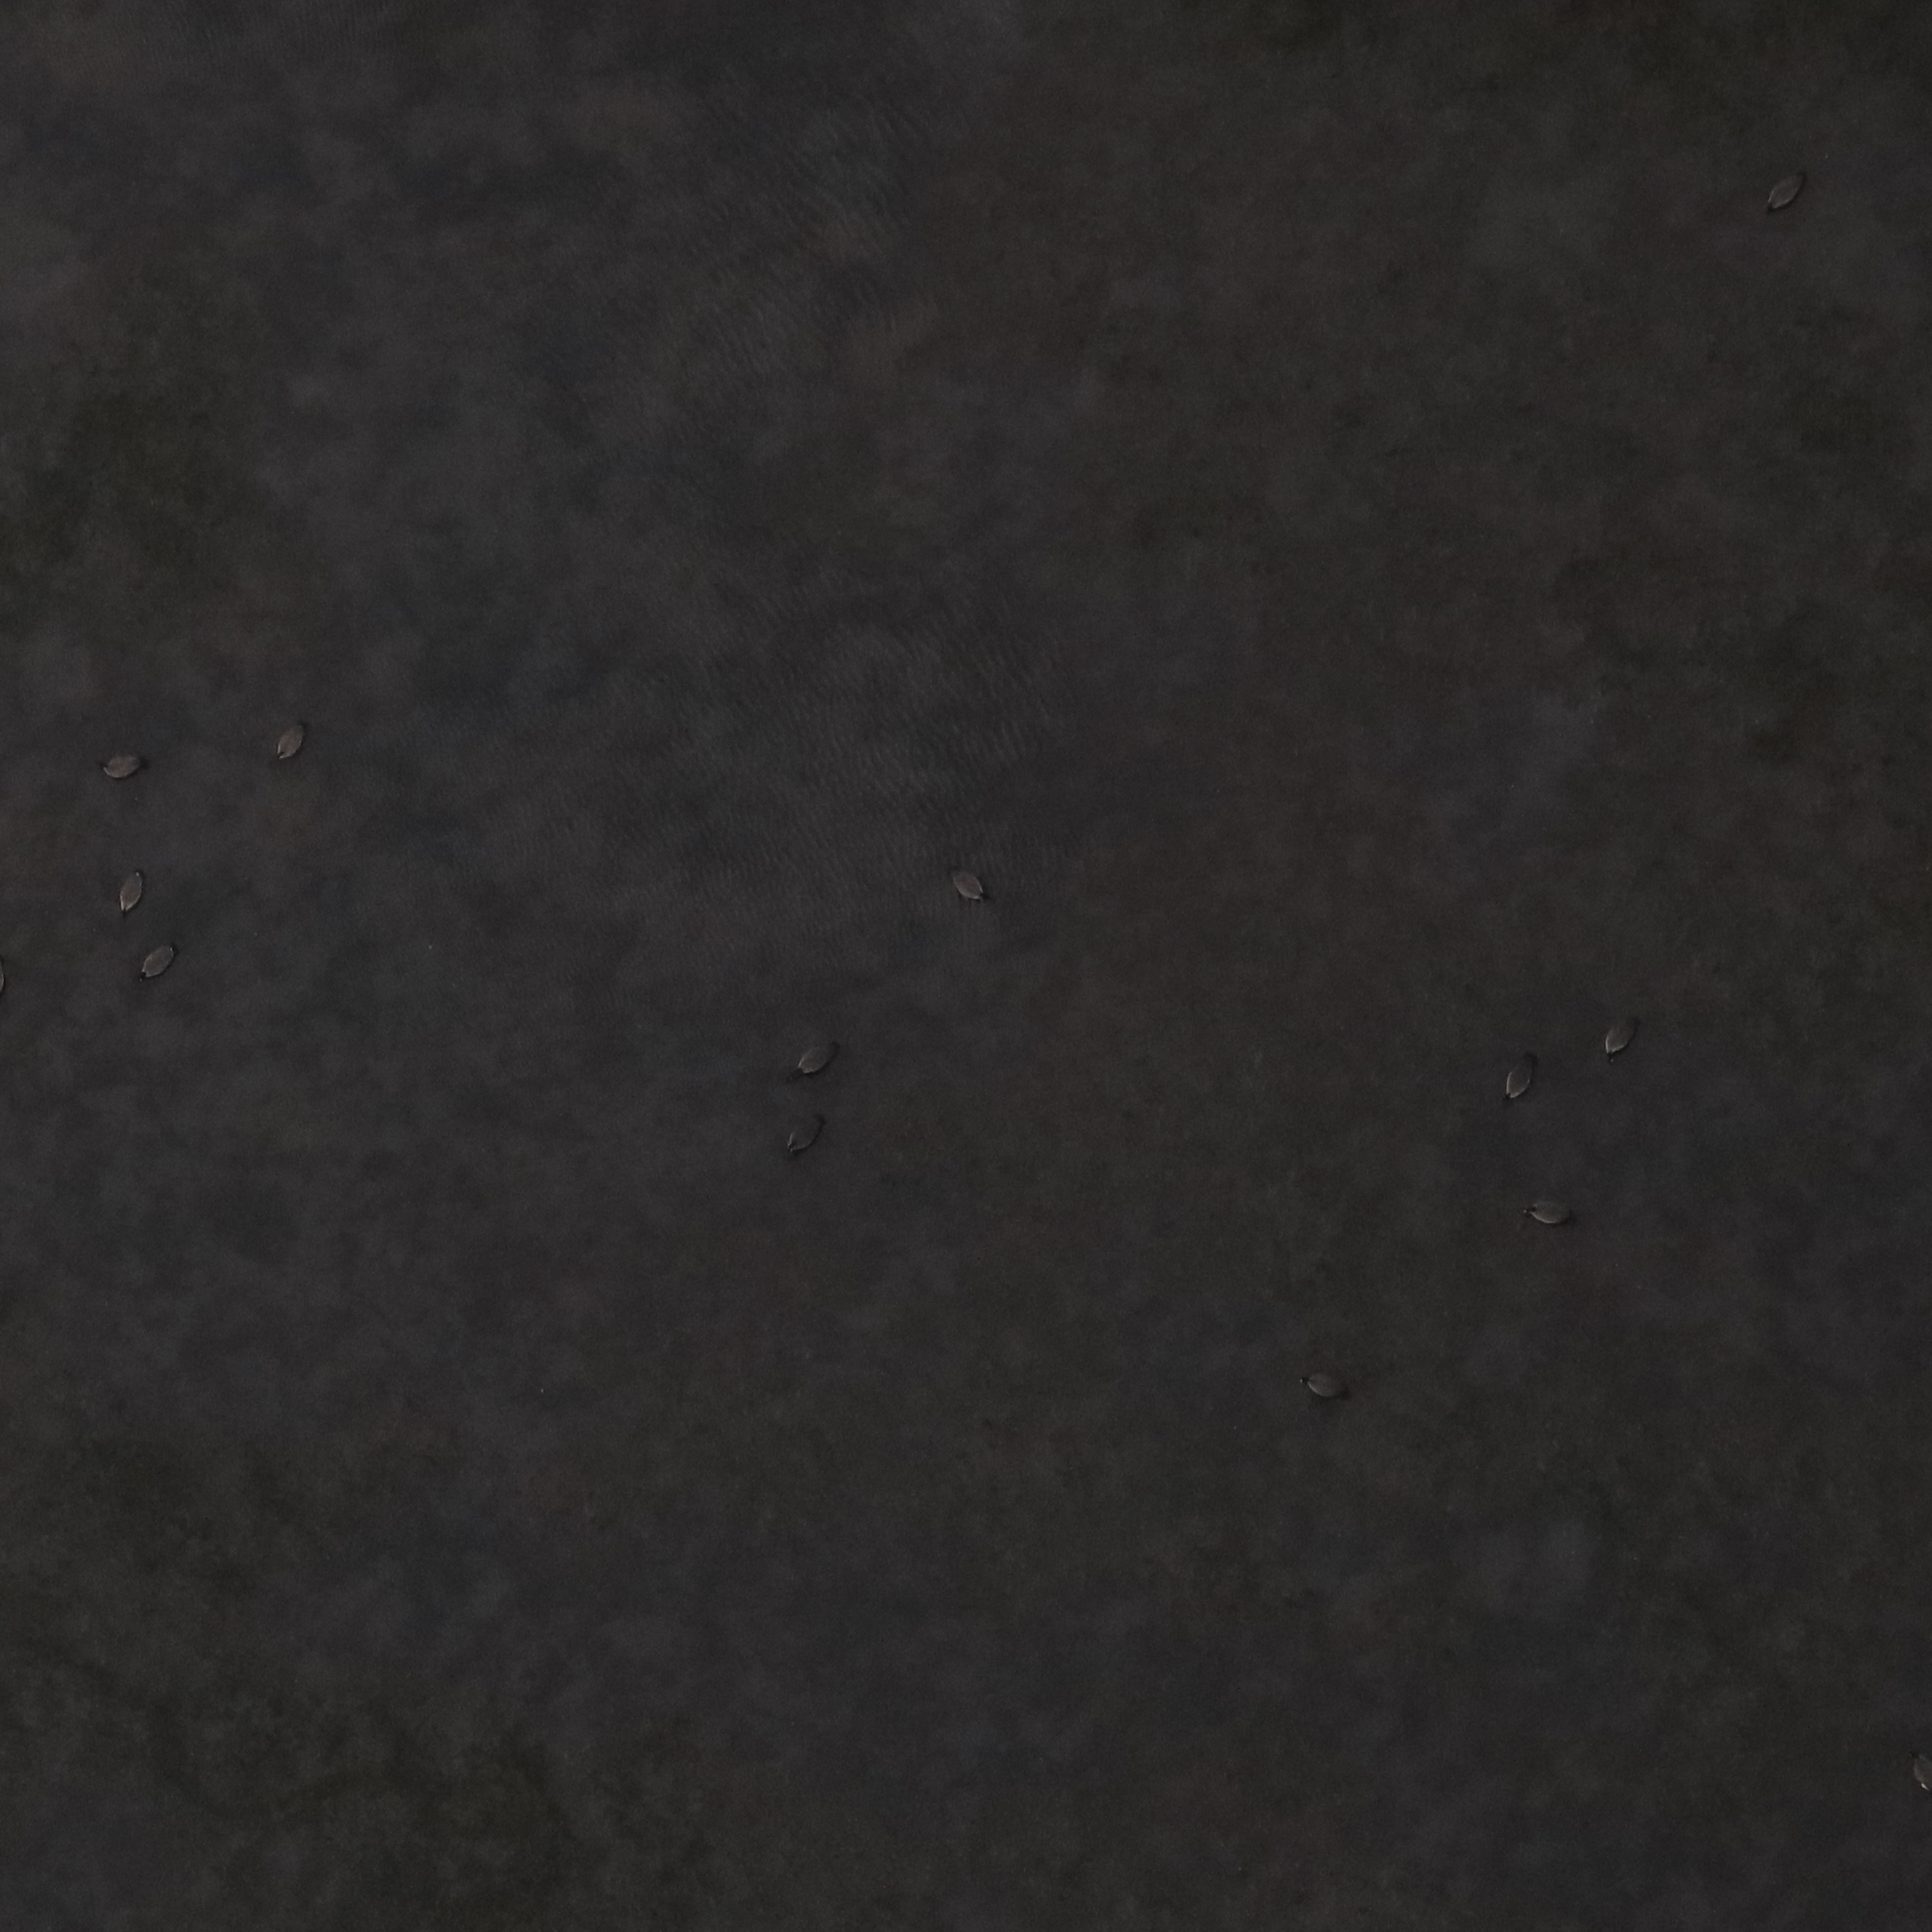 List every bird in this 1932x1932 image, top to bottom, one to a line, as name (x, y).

Canada goose (1783, 193)
Canada goose (288, 743)
Canada goose (124, 767)
Canada goose (972, 886)
Canada goose (131, 892)
Canada goose (157, 964)
Canada goose (1621, 1035)
Canada goose (817, 1059)
Canada goose (1521, 1078)
Canada goose (805, 1126)
Canada goose (1549, 1215)
Canada goose (1326, 1383)
Canada goose (1929, 1774)